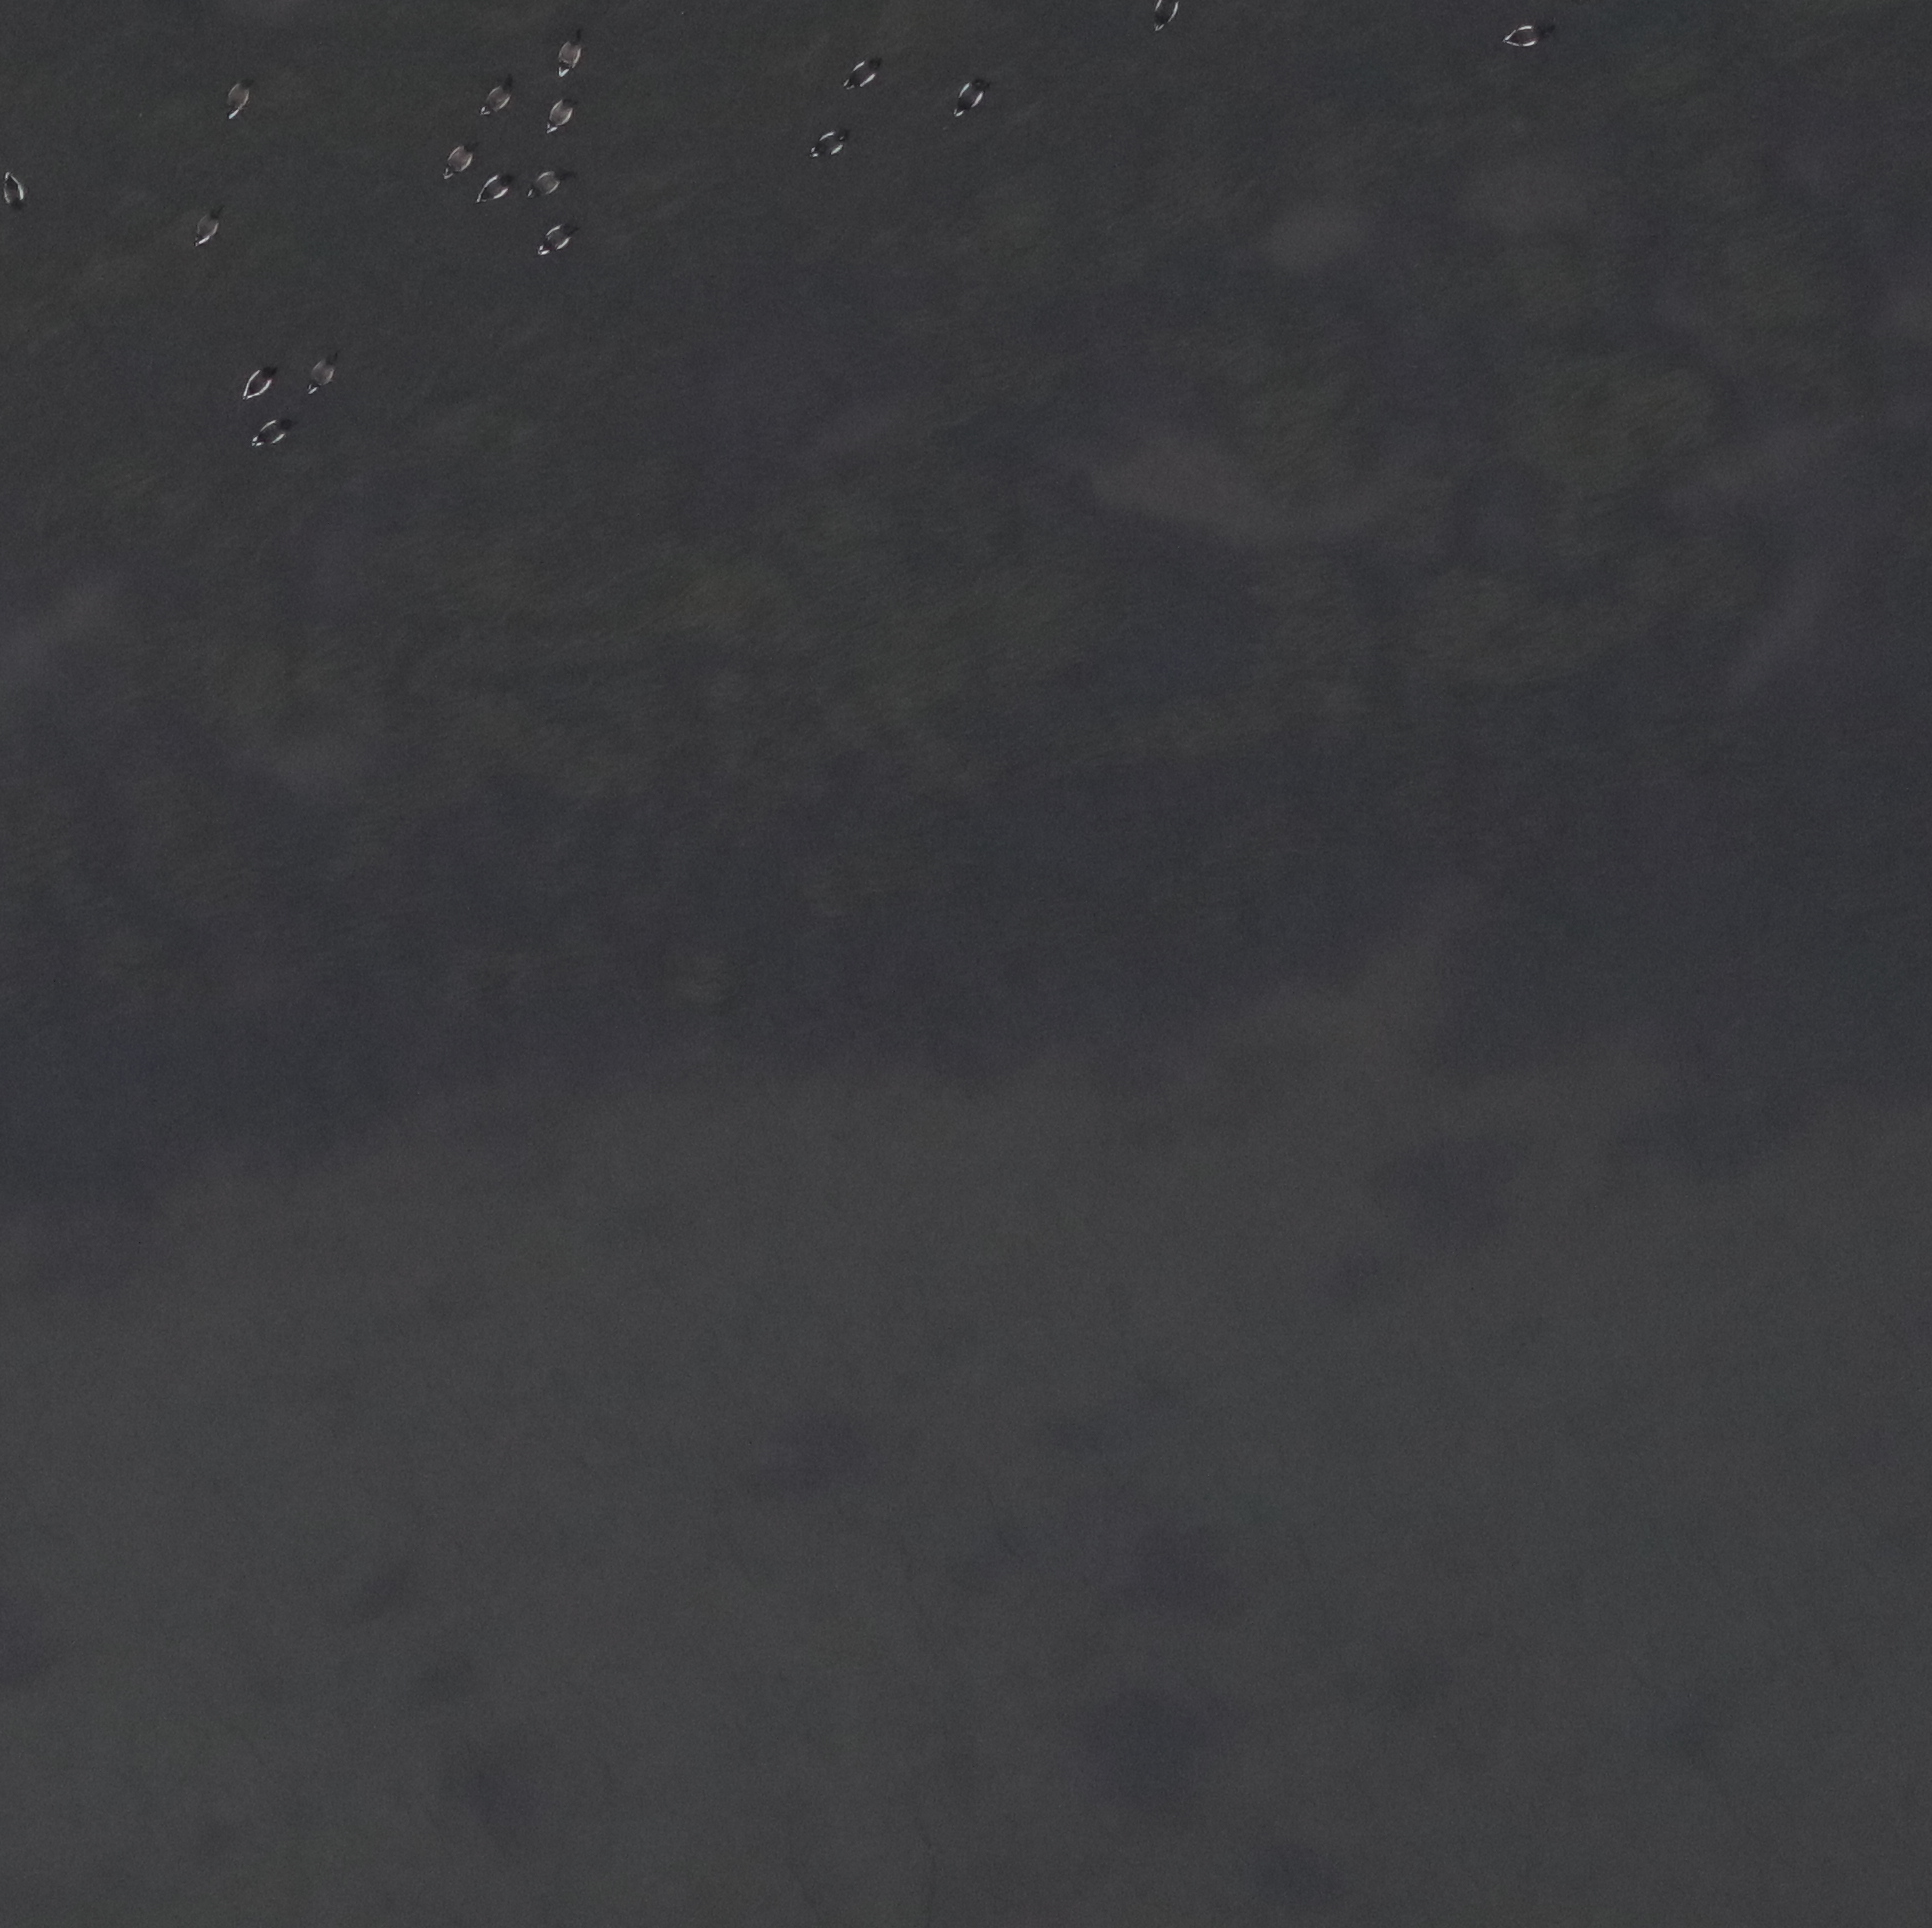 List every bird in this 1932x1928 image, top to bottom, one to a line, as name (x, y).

brant (1167, 9)
brant (1526, 35)
brant (568, 55)
brant (864, 73)
brant (969, 96)
brant (498, 97)
brant (237, 99)
brant (560, 114)
brant (829, 143)
brant (462, 157)
brant (548, 181)
brant (494, 187)
brant (11, 190)
brant (208, 228)
brant (557, 238)
brant (322, 373)
brant (259, 381)
brant (272, 432)